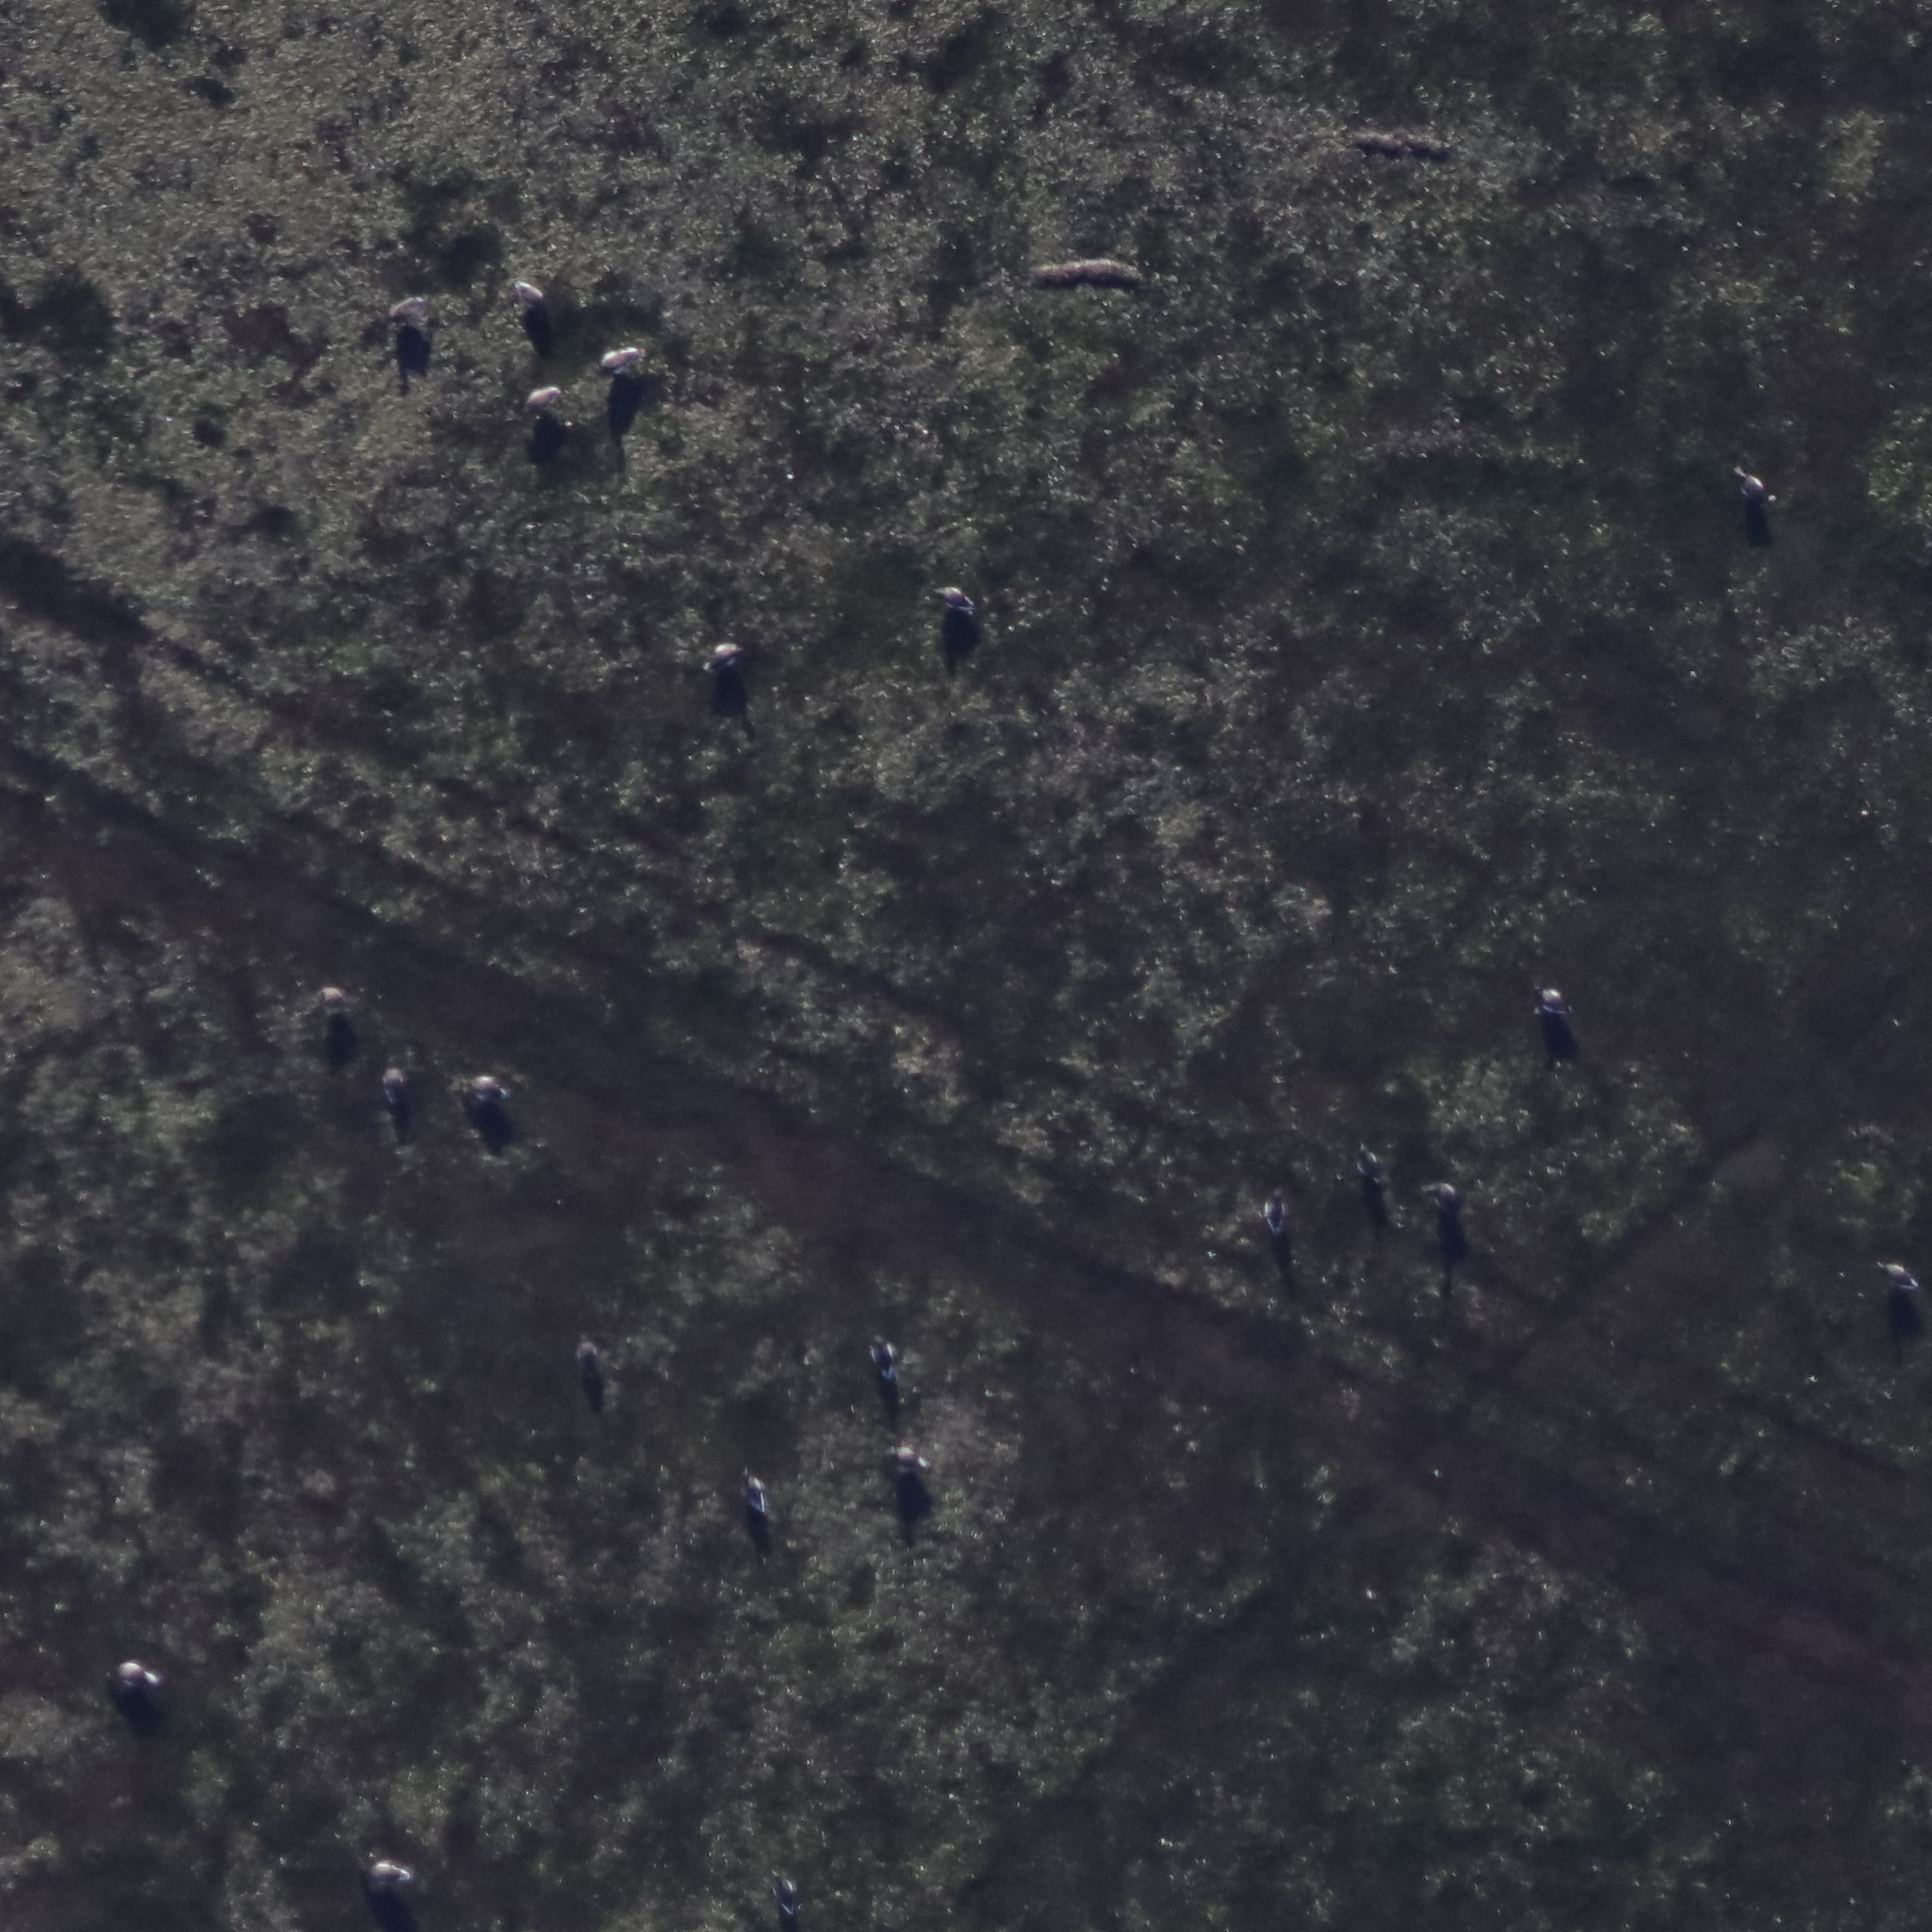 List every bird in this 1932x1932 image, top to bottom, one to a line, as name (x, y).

brant (529, 285)
brant (407, 317)
brant (618, 366)
brant (541, 405)
brant (1758, 472)
brant (952, 598)
brant (726, 653)
brant (329, 994)
brant (1552, 1002)
brant (486, 1088)
brant (390, 1092)
brant (1365, 1168)
brant (1445, 1193)
brant (1277, 1214)
brant (1898, 1275)
brant (872, 1352)
brant (589, 1359)
brant (915, 1450)
brant (756, 1489)
brant (132, 1674)
brant (386, 1874)
brant (786, 1889)